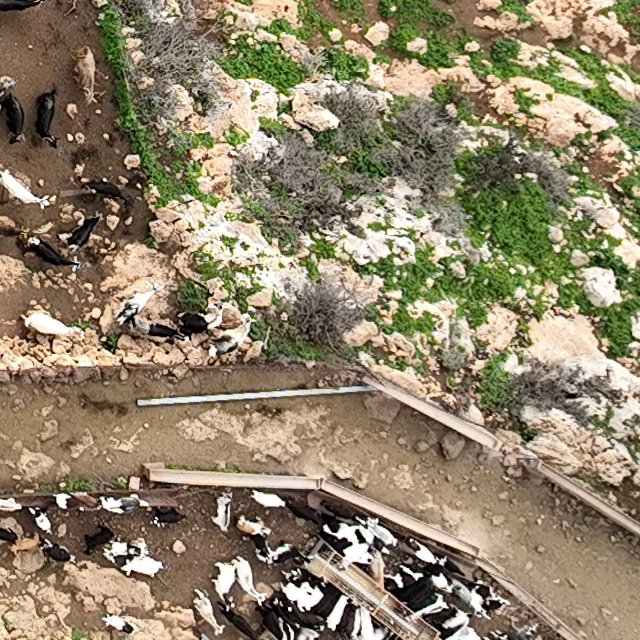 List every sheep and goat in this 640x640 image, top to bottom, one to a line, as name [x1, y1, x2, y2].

goat [0, 0, 44, 15]
goat [72, 47, 98, 106]
goat [0, 76, 16, 118]
goat [37, 91, 60, 150]
goat [3, 93, 23, 145]
goat [0, 167, 51, 209]
goat [78, 178, 123, 197]
goat [0, 211, 30, 238]
goat [66, 211, 103, 251]
goat [35, 215, 85, 237]
goat [25, 236, 82, 271]
goat [116, 283, 163, 326]
goat [178, 301, 225, 335]
goat [20, 309, 83, 337]
goat [209, 312, 256, 359]
goat [131, 316, 186, 342]
goat [250, 489, 286, 507]
goat [69, 490, 103, 511]
goat [54, 492, 84, 511]
goat [210, 492, 232, 533]
goat [0, 496, 22, 512]
goat [100, 496, 150, 515]
goat [282, 497, 321, 523]
goat [318, 498, 365, 522]
goat [27, 505, 53, 535]
goat [150, 508, 187, 525]
goat [237, 514, 273, 536]
goat [355, 516, 399, 546]
goat [0, 523, 18, 544]
goat [359, 523, 391, 556]
goat [82, 525, 114, 555]
goat [322, 525, 366, 544]
goat [316, 528, 349, 553]
goat [10, 532, 40, 554]
goat [252, 532, 270, 560]
goat [410, 537, 447, 567]
goat [41, 538, 78, 565]
goat [102, 540, 149, 559]
goat [269, 543, 314, 567]
goat [341, 544, 373, 556]
goat [371, 550, 385, 591]
goat [337, 553, 373, 570]
goat [233, 555, 269, 606]
goat [121, 557, 164, 577]
goat [210, 562, 236, 611]
goat [424, 562, 449, 592]
goat [384, 566, 423, 590]
goat [288, 569, 323, 587]
goat [395, 576, 429, 599]
goat [449, 576, 472, 603]
goat [280, 582, 326, 612]
goat [313, 582, 344, 616]
goat [470, 584, 488, 619]
goat [191, 588, 225, 636]
goat [398, 589, 436, 616]
goat [326, 596, 348, 630]
goat [405, 596, 447, 622]
goat [481, 597, 510, 610]
goat [333, 598, 357, 635]
goat [272, 599, 301, 631]
goat [217, 601, 257, 639]
goat [287, 602, 327, 632]
goat [259, 603, 282, 639]
goat [354, 605, 375, 638]
goat [422, 607, 457, 626]
goat [438, 612, 471, 634]
goat [101, 613, 139, 637]
goat [277, 617, 294, 639]
goat [365, 621, 394, 639]
goat [512, 622, 539, 639]
goat [447, 626, 479, 639]
goat [294, 627, 321, 639]